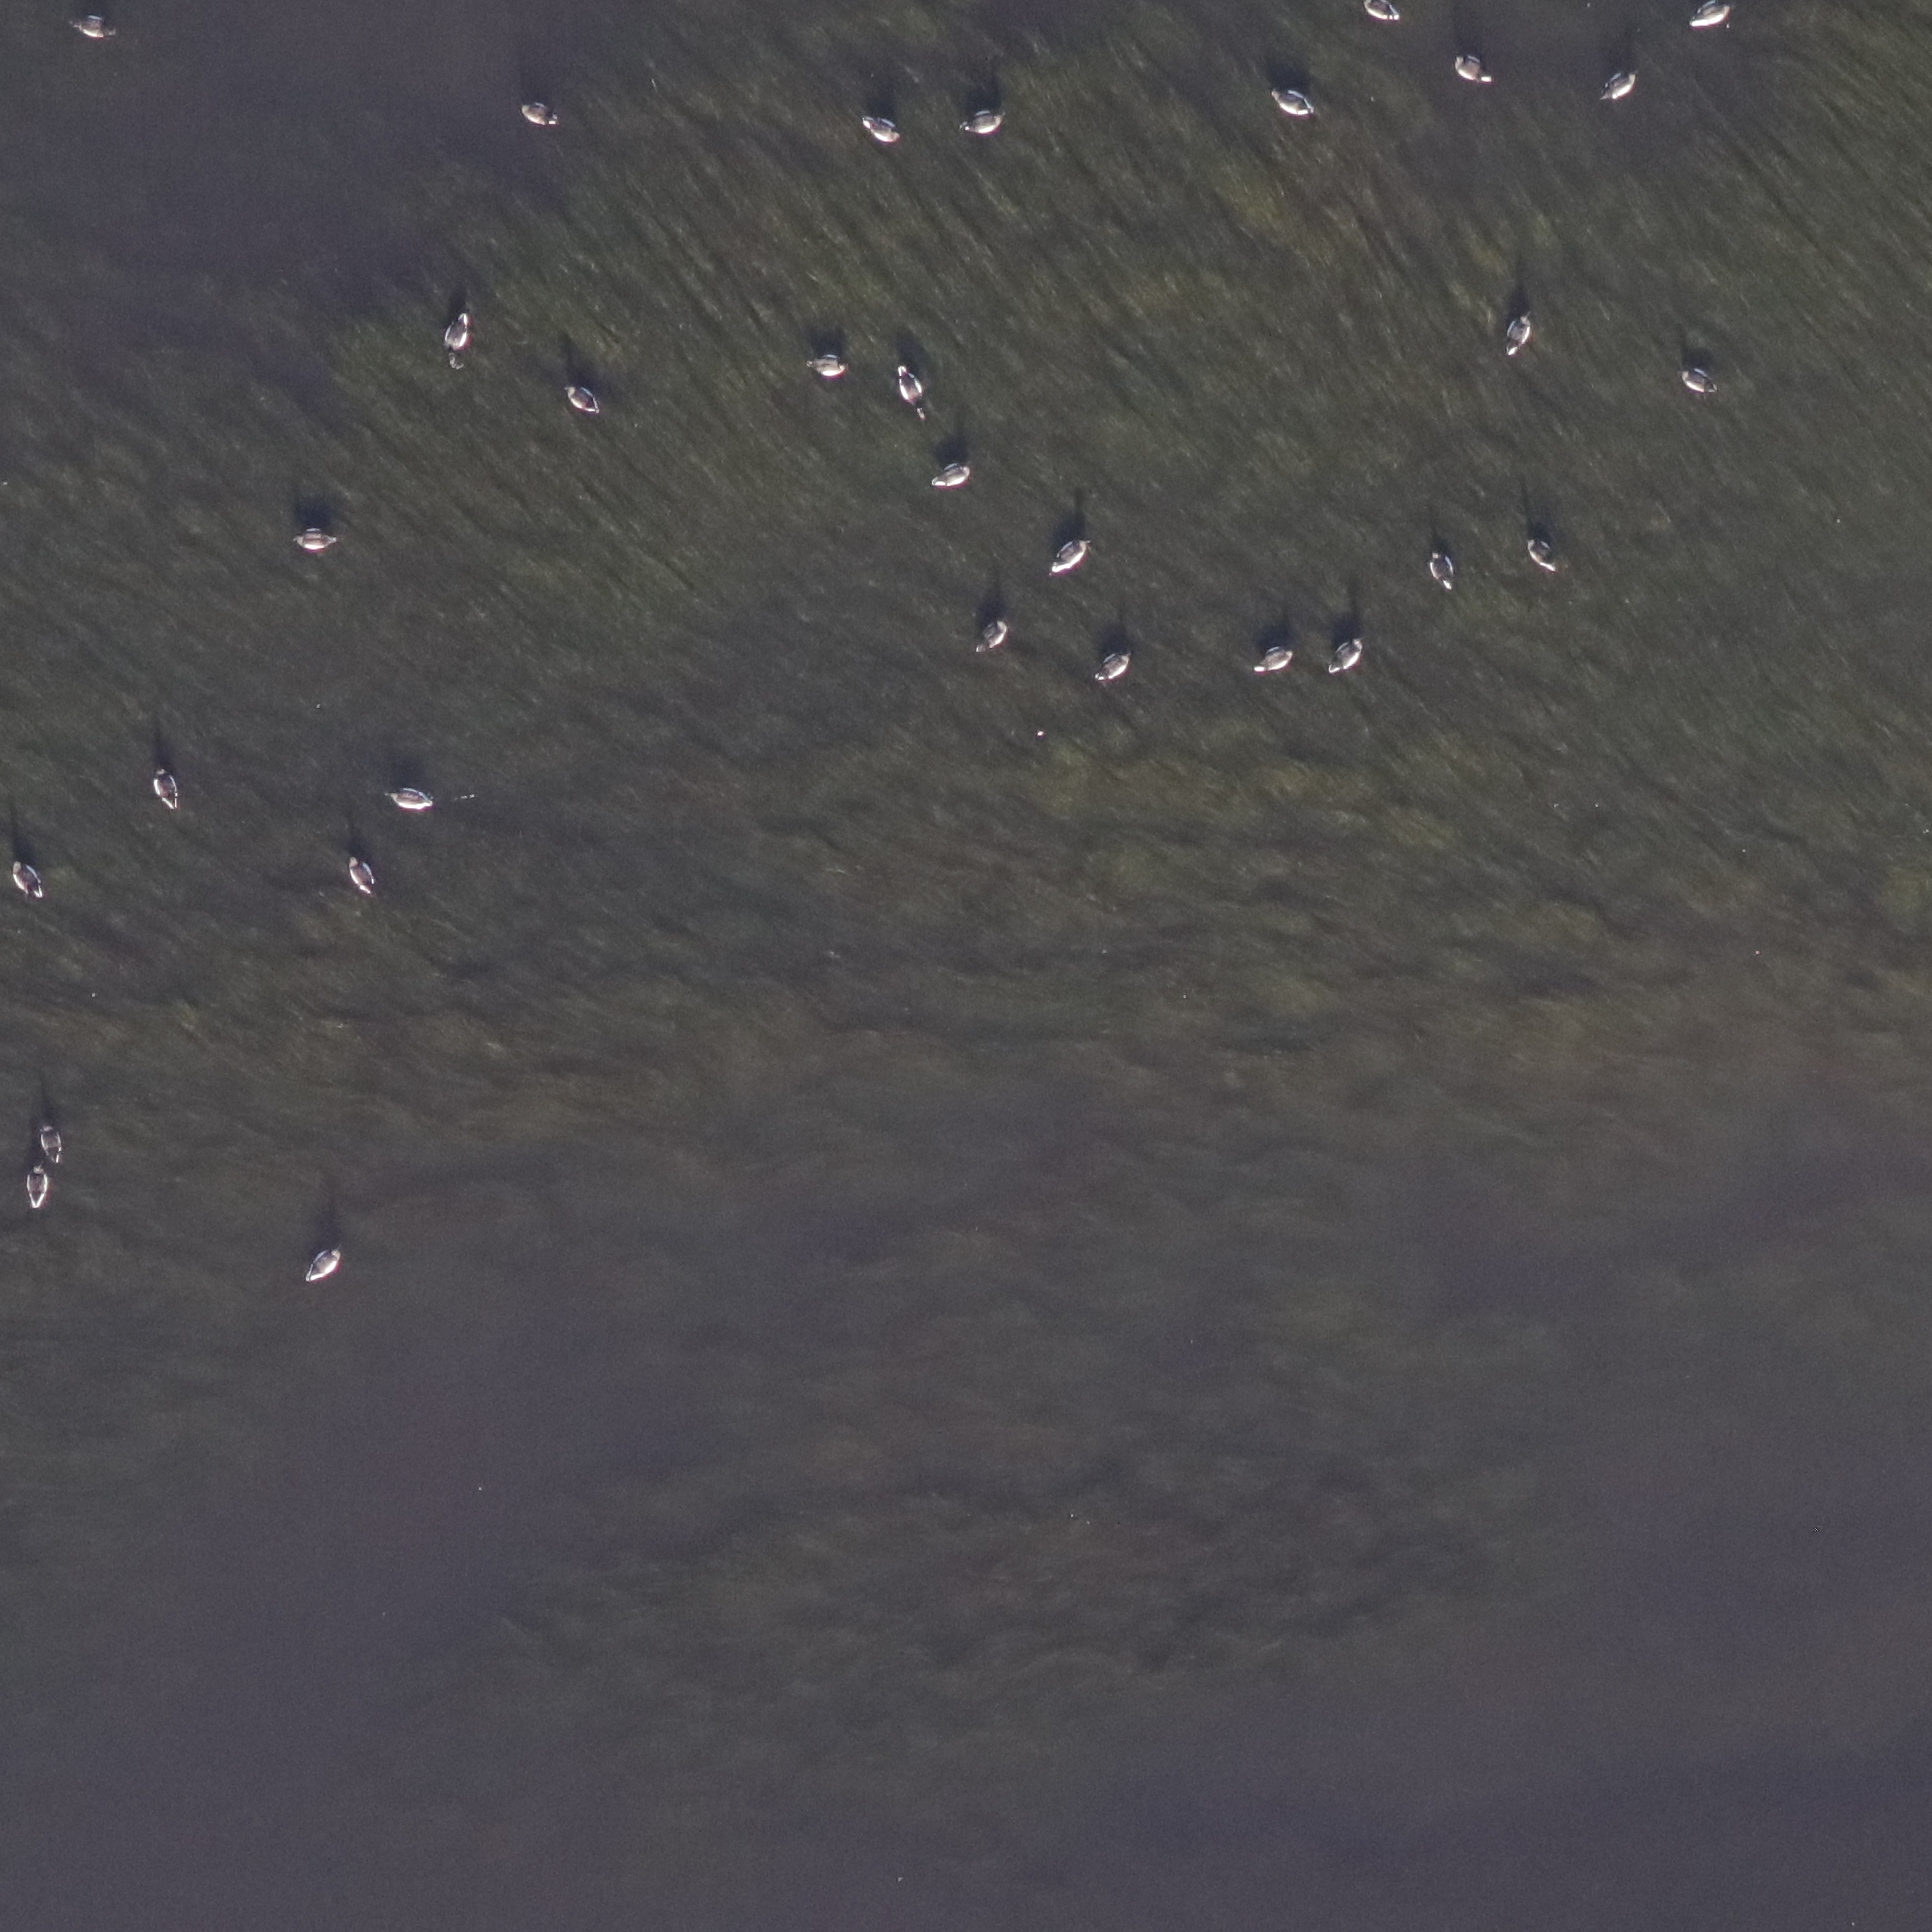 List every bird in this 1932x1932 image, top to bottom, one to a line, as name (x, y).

brant (1383, 10)
brant (1708, 13)
brant (89, 25)
brant (1472, 70)
brant (1619, 86)
brant (1293, 102)
brant (539, 113)
brant (984, 121)
brant (883, 129)
brant (1517, 333)
brant (457, 336)
brant (830, 366)
brant (1698, 379)
brant (911, 389)
brant (582, 399)
brant (951, 474)
brant (316, 539)
brant (1542, 553)
brant (1069, 554)
brant (1441, 569)
brant (993, 634)
brant (1343, 657)
brant (1273, 660)
brant (1113, 666)
brant (165, 788)
brant (410, 797)
brant (361, 875)
brant (28, 879)
brant (49, 1141)
brant (39, 1187)
brant (323, 1266)